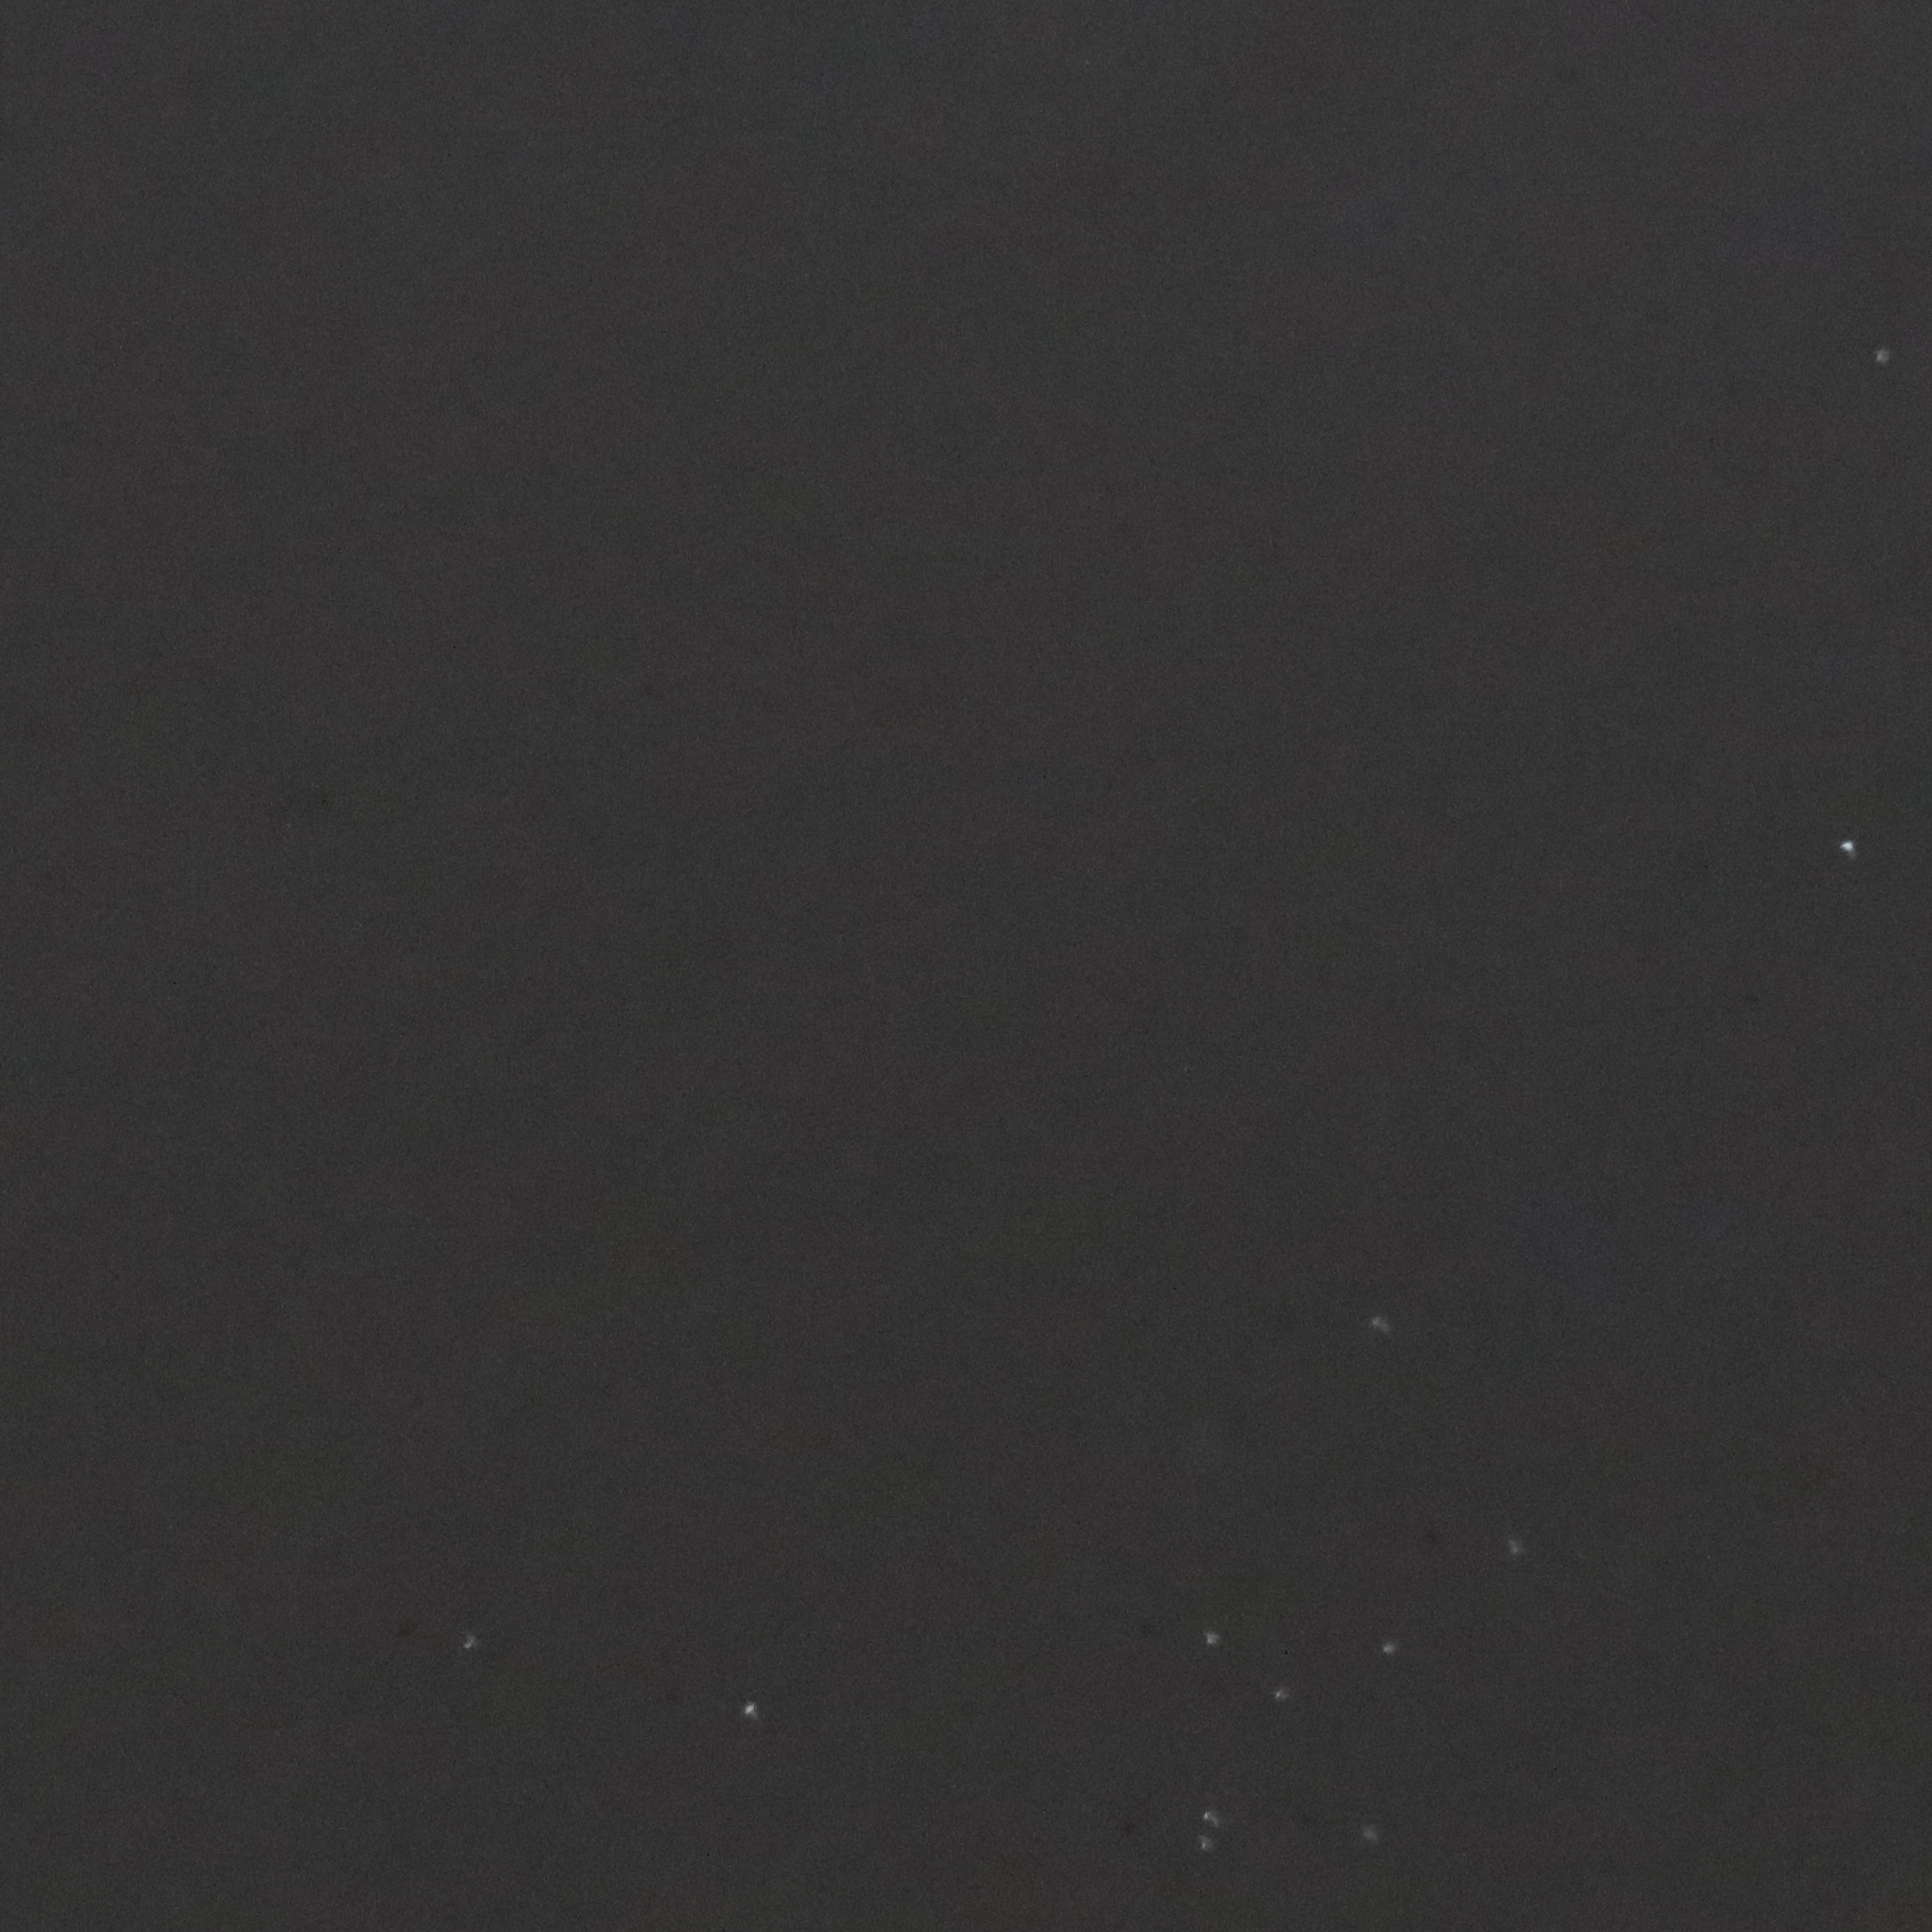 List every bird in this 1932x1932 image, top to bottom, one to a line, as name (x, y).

other bird (1880, 359)
other bird (1845, 846)
other bird (1378, 1323)
other bird (1518, 1547)
other bird (1208, 1640)
other bird (461, 1642)
other bird (1387, 1655)
other bird (1280, 1705)
other bird (754, 1709)
other bird (1209, 1810)
other bird (1369, 1833)
other bird (1208, 1855)